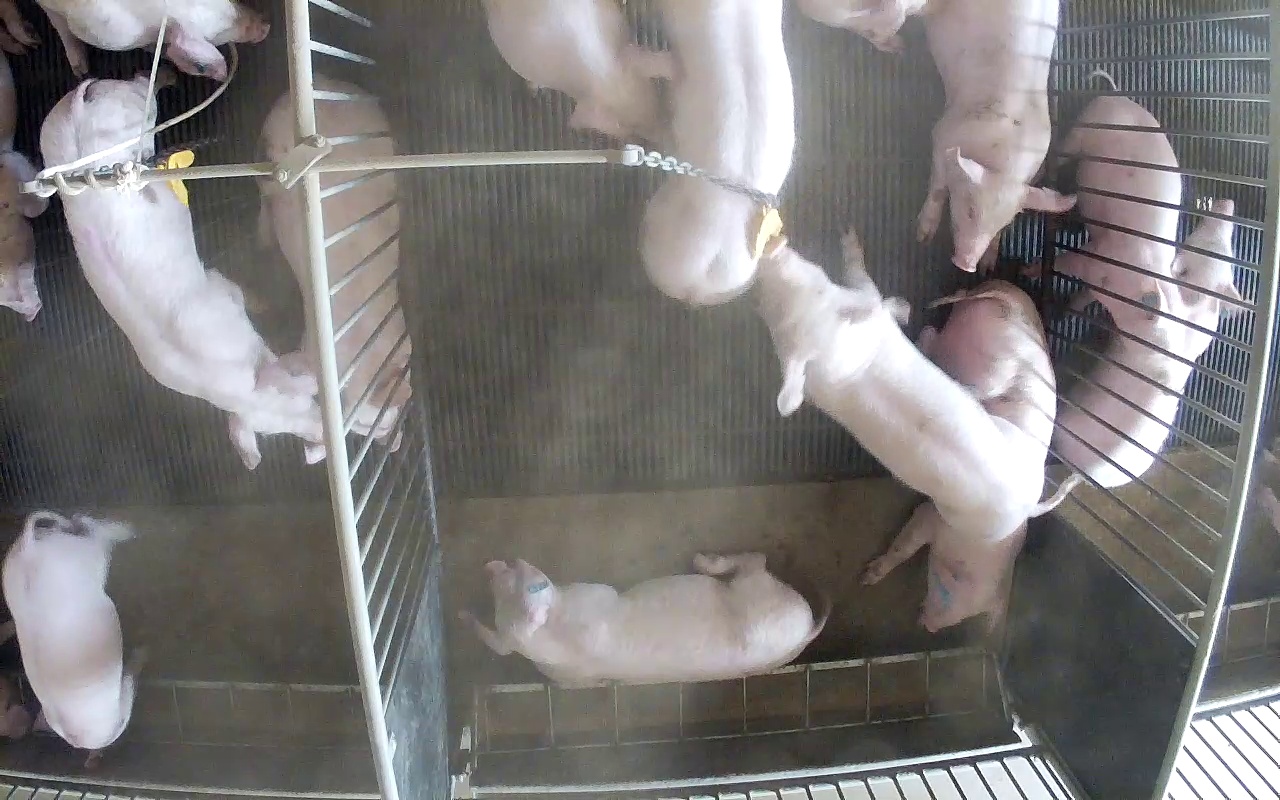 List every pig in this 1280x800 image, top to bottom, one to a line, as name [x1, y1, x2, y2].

pig [480, 0, 679, 144]
pig [638, 0, 793, 309]
pig [796, 0, 927, 56]
pig [915, 0, 1076, 274]
pig [0, 1, 50, 322]
pig [39, 2, 273, 85]
pig [1019, 66, 1209, 398]
pig [41, 67, 328, 470]
pig [256, 76, 414, 466]
pig [1051, 199, 1253, 489]
pig [754, 223, 1080, 544]
pig [861, 279, 1058, 635]
pig [0, 506, 152, 747]
pig [459, 549, 834, 684]